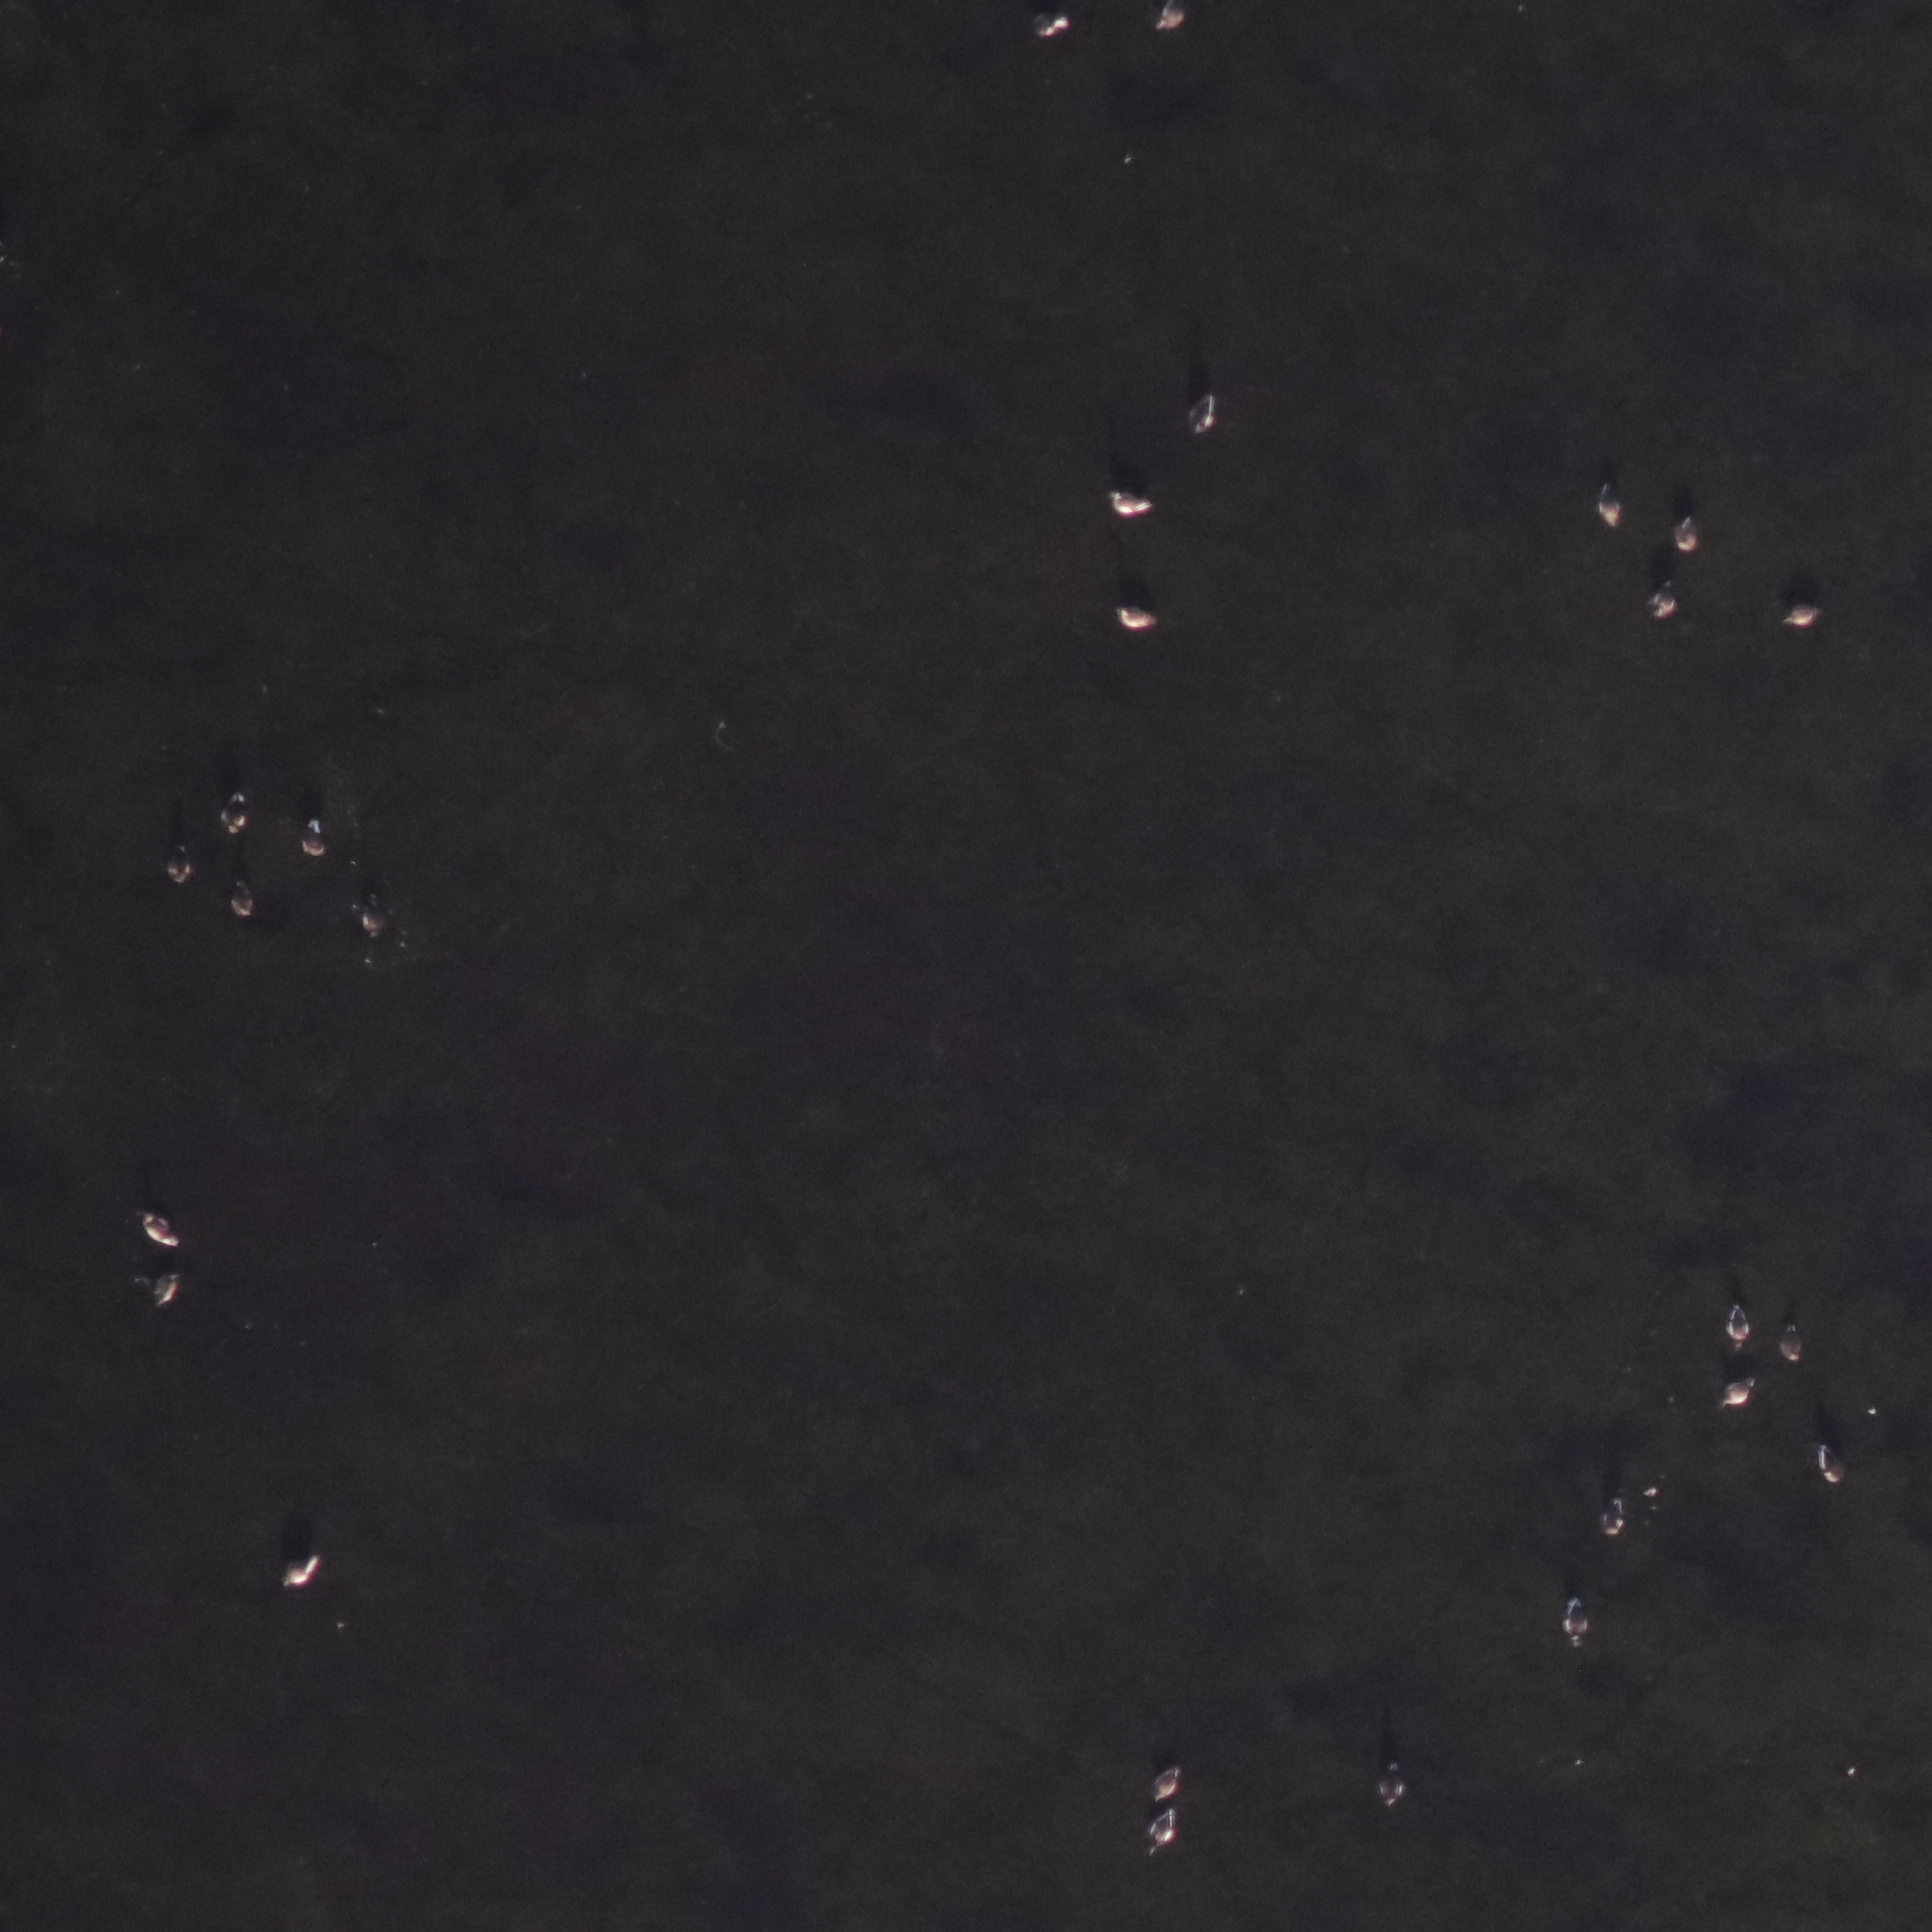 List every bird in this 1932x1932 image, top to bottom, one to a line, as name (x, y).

brant (1169, 14)
brant (1039, 24)
brant (1203, 414)
brant (1127, 499)
brant (1610, 505)
brant (1686, 535)
brant (1664, 602)
brant (1811, 612)
brant (1137, 619)
brant (235, 815)
brant (313, 841)
brant (172, 864)
brant (245, 898)
brant (376, 924)
brant (161, 1229)
brant (164, 1290)
brant (1740, 1328)
brant (1791, 1344)
brant (1737, 1393)
brant (1832, 1463)
brant (1613, 1521)
Canada goose (294, 1572)
brant (1577, 1618)
brant (1166, 1785)
brant (1387, 1786)
brant (1159, 1825)